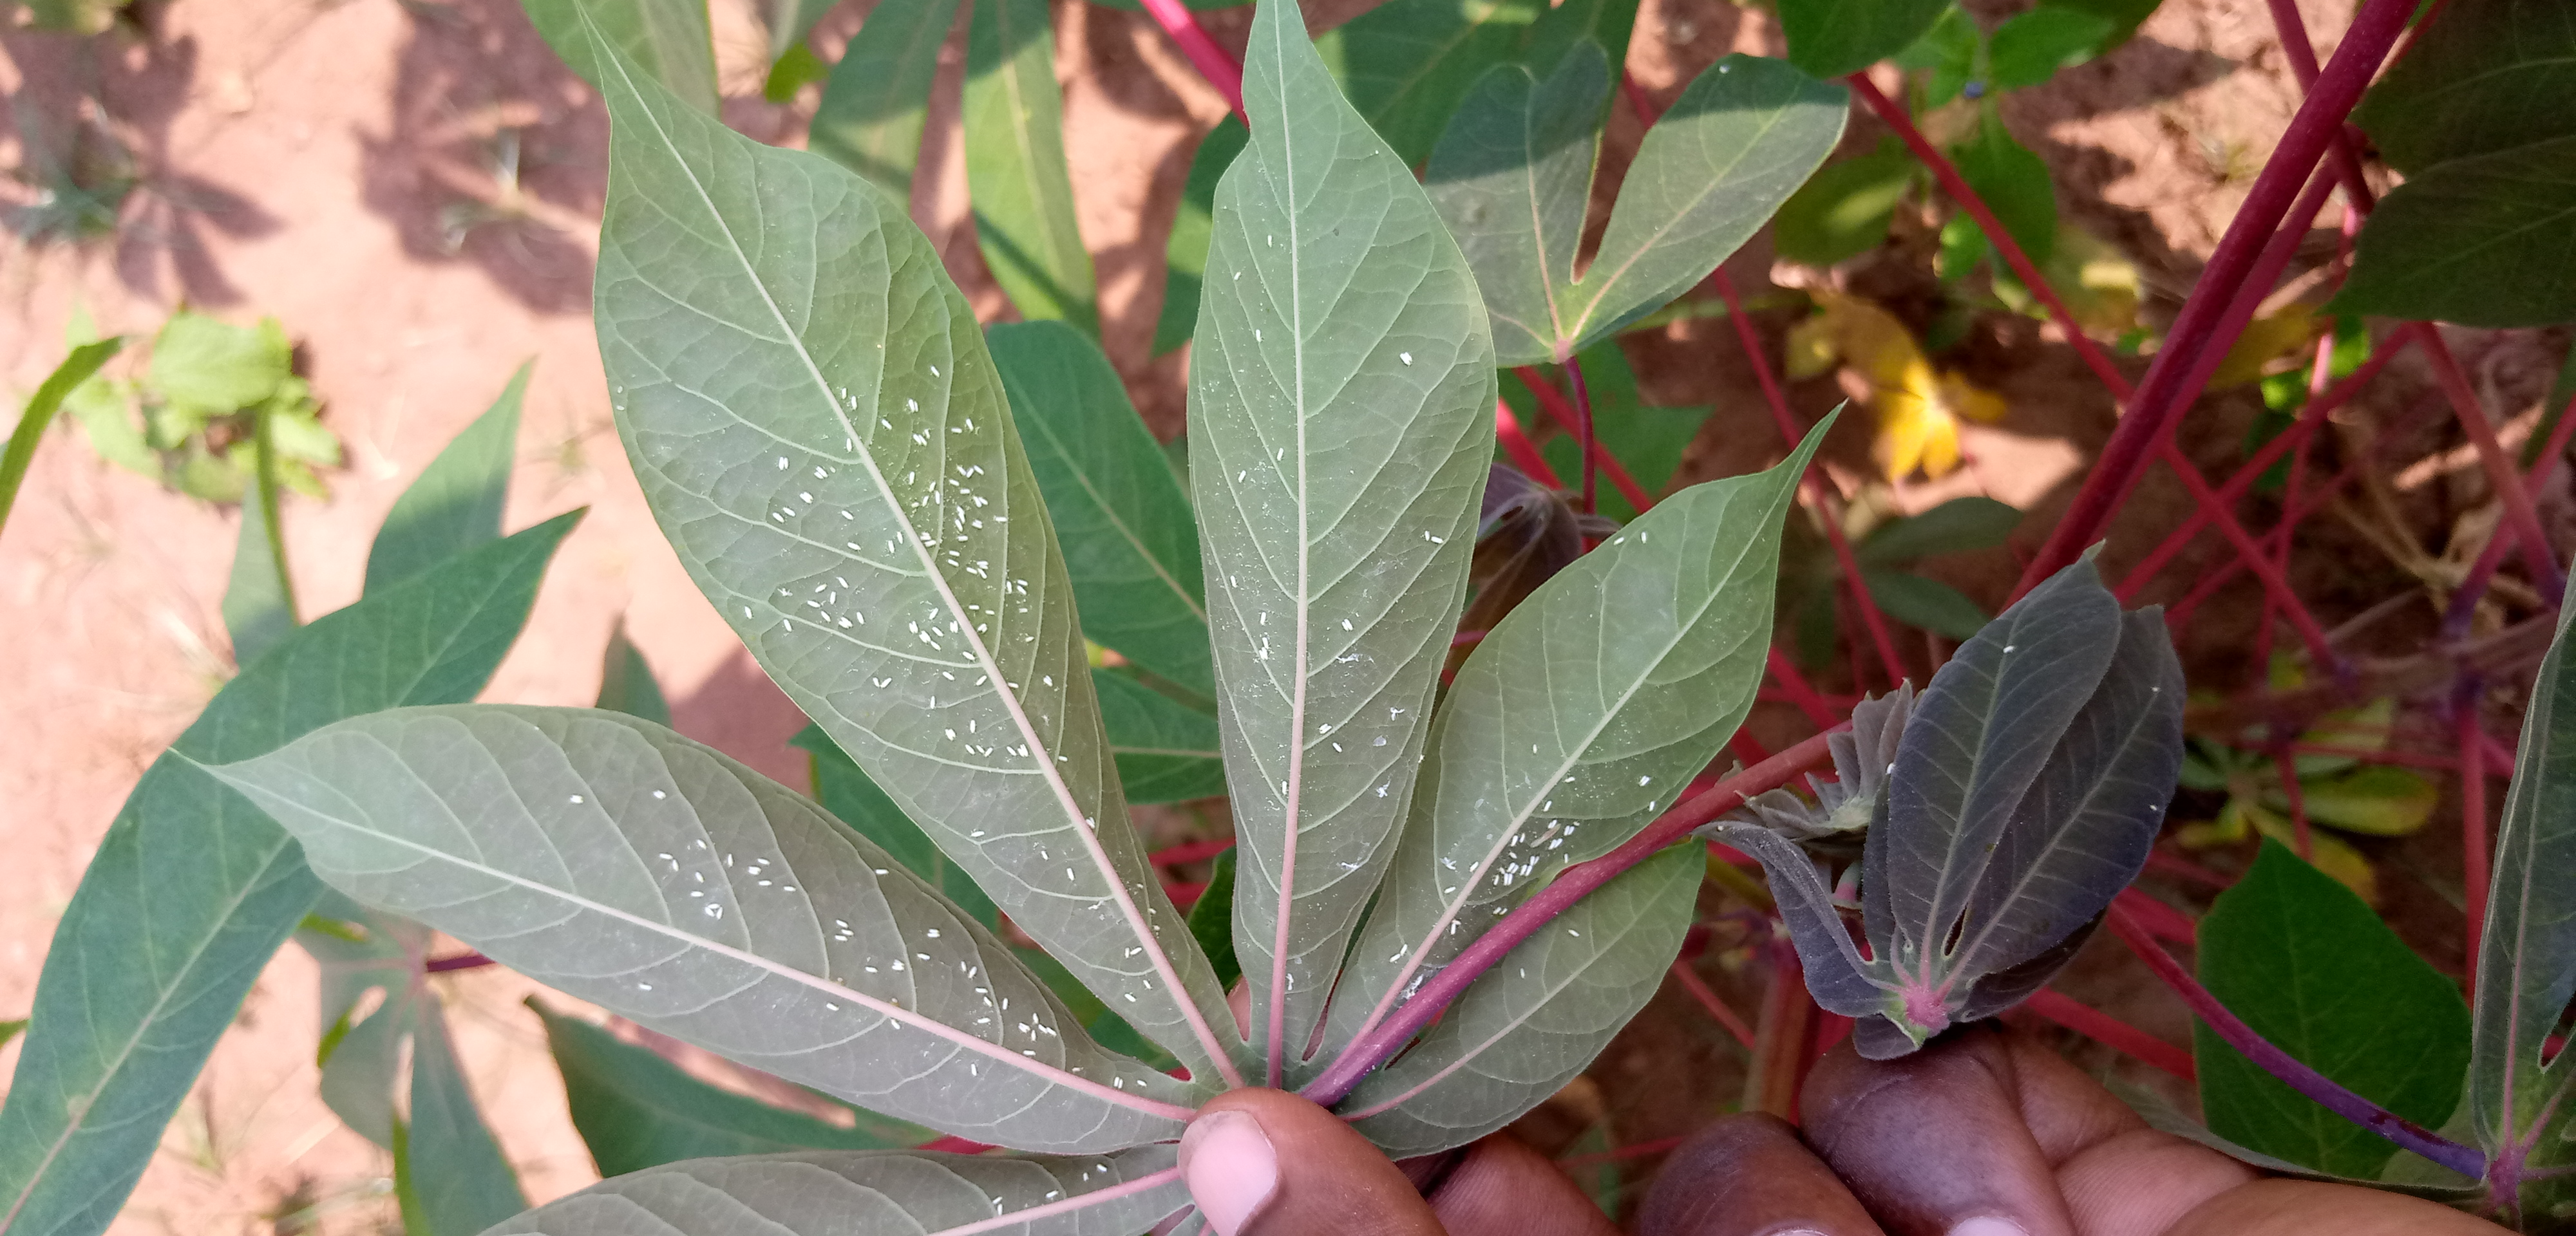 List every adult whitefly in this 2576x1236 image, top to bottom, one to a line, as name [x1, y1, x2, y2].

whitefly [1266, 233, 1274, 250]
whitefly [1233, 270, 1242, 281]
whitefly [1253, 328, 1266, 344]
whitefly [1404, 351, 1412, 362]
whitefly [1399, 352, 1412, 367]
whitefly [929, 364, 942, 380]
whitefly [840, 385, 849, 400]
whitefly [851, 394, 859, 412]
whitefly [908, 397, 914, 415]
whitefly [913, 399, 920, 414]
whitefly [965, 416, 976, 434]
whitefly [880, 417, 895, 431]
whitefly [949, 426, 963, 435]
whitefly [924, 428, 933, 439]
whitefly [913, 433, 922, 446]
whitefly [918, 433, 930, 447]
whitefly [846, 436, 853, 454]
whitefly [1276, 446, 1286, 462]
whitefly [778, 455, 784, 471]
whitefly [784, 456, 791, 471]
whitefly [956, 464, 966, 477]
whitefly [974, 464, 985, 477]
whitefly [816, 465, 829, 478]
whitefly [966, 466, 975, 480]
whitefly [1236, 468, 1249, 484]
whitefly [907, 470, 918, 486]
whitefly [813, 471, 824, 479]
whitefly [927, 478, 936, 492]
whitefly [947, 478, 960, 487]
whitefly [959, 486, 972, 497]
whitefly [934, 489, 941, 505]
whitefly [802, 491, 815, 500]
whitefly [800, 492, 812, 504]
whitefly [922, 494, 929, 508]
whitefly [977, 494, 989, 506]
whitefly [972, 495, 982, 508]
whitefly [911, 500, 920, 509]
whitefly [782, 504, 797, 518]
whitefly [840, 509, 855, 522]
whitefly [771, 510, 786, 523]
whitefly [958, 511, 967, 525]
whitefly [992, 514, 1010, 525]
whitefly [955, 518, 964, 532]
whitefly [971, 518, 983, 530]
whitefly [1423, 529, 1430, 543]
whitefly [896, 529, 905, 546]
whitefly [1638, 530, 1650, 545]
whitefly [920, 534, 933, 541]
whitefly [956, 534, 969, 543]
whitefly [1612, 534, 1626, 548]
whitefly [1430, 535, 1444, 545]
whitefly [887, 538, 896, 556]
whitefly [922, 539, 939, 548]
whitefly [845, 540, 862, 552]
whitefly [949, 550, 961, 557]
whitefly [947, 557, 961, 568]
whitefly [976, 558, 991, 568]
whitefly [965, 566, 977, 574]
whitefly [977, 567, 988, 580]
whitefly [1229, 572, 1240, 589]
whitefly [837, 575, 850, 589]
whitefly [1016, 578, 1030, 587]
whitefly [1005, 579, 1013, 595]
whitefly [813, 581, 828, 593]
whitefly [1016, 583, 1028, 597]
whitefly [775, 586, 796, 599]
whitefly [829, 589, 838, 605]
whitefly [805, 599, 822, 609]
whitefly [967, 603, 982, 612]
whitefly [743, 604, 755, 621]
whitefly [1018, 605, 1028, 614]
whitefly [926, 606, 942, 621]
whitefly [983, 608, 996, 617]
whitefly [820, 609, 832, 623]
whitefly [1258, 610, 1269, 626]
whitefly [856, 610, 866, 625]
whitefly [840, 615, 852, 627]
whitefly [782, 617, 793, 633]
whitefly [1343, 617, 1354, 631]
whitefly [837, 620, 849, 630]
whitefly [913, 620, 919, 634]
whitefly [1341, 620, 1349, 632]
whitefly [908, 621, 914, 633]
whitefly [976, 622, 988, 635]
whitefly [931, 625, 946, 638]
whitefly [922, 629, 932, 640]
whitefly [918, 633, 928, 644]
whitefly [1024, 634, 1037, 644]
whitefly [1261, 636, 1270, 649]
whitefly [929, 640, 942, 651]
whitefly [2000, 643, 2016, 658]
whitefly [1261, 646, 1269, 660]
whitefly [1258, 648, 1265, 660]
whitefly [961, 650, 977, 662]
whitefly [940, 669, 957, 682]
whitefly [974, 673, 989, 687]
whitefly [1042, 673, 1054, 688]
whitefly [872, 674, 880, 688]
whitefly [880, 676, 893, 689]
whitefly [1007, 680, 1019, 689]
whitefly [929, 694, 936, 710]
whitefly [1388, 704, 1406, 722]
whitefly [969, 718, 978, 734]
whitefly [1318, 722, 1328, 732]
whitefly [1321, 724, 1332, 736]
whitefly [944, 727, 954, 741]
whitefly [950, 727, 956, 738]
whitefly [1331, 740, 1346, 754]
whitefly [1530, 741, 1539, 755]
whitefly [964, 743, 976, 756]
whitefly [1019, 743, 1030, 756]
whitefly [976, 744, 985, 754]
whitefly [1005, 745, 1018, 756]
whitefly [983, 745, 994, 758]
whitefly [1017, 747, 1023, 757]
whitefly [1416, 752, 1425, 765]
whitefly [1056, 753, 1070, 763]
whitefly [1883, 761, 1896, 778]
whitefly [1635, 772, 1653, 789]
whitefly [1562, 774, 1580, 784]
whitefly [1279, 779, 1289, 797]
whitefly [1374, 783, 1392, 800]
whitefly [651, 787, 668, 801]
whitefly [569, 790, 585, 807]
whitefly [1542, 799, 1554, 813]
whitefly [1647, 799, 1659, 814]
whitefly [1084, 818, 1095, 830]
whitefly [1548, 818, 1558, 829]
whitefly [1564, 824, 1570, 836]
whitefly [1569, 825, 1575, 835]
whitefly [969, 829, 985, 838]
whitefly [1510, 833, 1519, 848]
whitefly [696, 836, 708, 850]
whitefly [1555, 837, 1564, 849]
whitefly [1549, 838, 1557, 851]
whitefly [1039, 847, 1049, 861]
whitefly [1508, 850, 1519, 859]
whitefly [658, 851, 674, 860]
whitefly [726, 851, 735, 868]
whitefly [1562, 851, 1569, 863]
whitefly [1437, 854, 1458, 871]
whitefly [1528, 854, 1535, 866]
whitefly [757, 856, 772, 866]
whitefly [672, 858, 681, 872]
whitefly [1466, 860, 1479, 874]
whitefly [1507, 861, 1515, 872]
whitefly [1511, 863, 1519, 874]
whitefly [1520, 863, 1528, 876]
whitefly [746, 865, 762, 872]
whitefly [1525, 865, 1533, 877]
whitefly [874, 866, 890, 877]
whitefly [1065, 866, 1077, 882]
whitefly [747, 868, 760, 875]
whitefly [694, 870, 708, 885]
whitefly [1492, 872, 1499, 888]
whitefly [1502, 872, 1508, 887]
whitefly [1508, 872, 1513, 886]
whitefly [756, 879, 773, 888]
whitefly [782, 884, 798, 894]
whitefly [1442, 885, 1457, 895]
whitefly [688, 890, 706, 899]
whitefly [706, 903, 721, 910]
whitefly [715, 904, 724, 920]
whitefly [704, 905, 715, 918]
whitefly [1492, 905, 1502, 916]
whitefly [1146, 906, 1157, 915]
whitefly [1499, 906, 1508, 916]
whitefly [1451, 917, 1462, 926]
whitefly [835, 917, 851, 928]
whitefly [1450, 922, 1457, 936]
whitefly [927, 926, 941, 933]
whitefly [1566, 928, 1580, 939]
whitefly [840, 928, 856, 937]
whitefly [925, 932, 942, 941]
whitefly [833, 933, 848, 942]
whitefly [1398, 941, 1410, 956]
whitefly [1122, 944, 1130, 960]
whitefly [1129, 946, 1144, 956]
whitefly [914, 951, 932, 961]
whitefly [1388, 953, 1401, 963]
whitefly [960, 957, 969, 973]
whitefly [891, 958, 905, 966]
whitefly [966, 963, 978, 979]
whitefly [862, 964, 879, 974]
whitefly [891, 964, 905, 972]
whitefly [1519, 965, 1527, 980]
whitefly [1285, 971, 1296, 992]
whitefly [1142, 978, 1153, 991]
whitefly [638, 980, 654, 991]
whitefly [974, 985, 989, 995]
whitefly [1122, 991, 1138, 1004]
whitefly [983, 995, 994, 1009]
whitefly [1001, 996, 1010, 1011]
whitefly [826, 1000, 840, 1013]
whitefly [1032, 1011, 1041, 1024]
whitefly [975, 1015, 995, 1027]
whitefly [889, 1016, 902, 1031]
whitefly [1016, 1022, 1031, 1035]
whitefly [1036, 1022, 1048, 1034]
whitefly [1046, 1026, 1057, 1038]
whitefly [1030, 1027, 1039, 1044]
whitefly [1020, 1047, 1039, 1059]
whitefly [969, 1061, 980, 1077]
whitefly [1070, 1065, 1084, 1074]
whitefly [1113, 1075, 1119, 1088]
whitefly [1118, 1078, 1125, 1091]
whitefly [1136, 1078, 1148, 1088]
whitefly [1095, 1161, 1111, 1174]
whitefly [1081, 1169, 1091, 1183]
whitefly [1043, 1187, 1061, 1200]
whitefly [991, 1194, 1003, 1205]
whitefly [996, 1203, 1004, 1217]